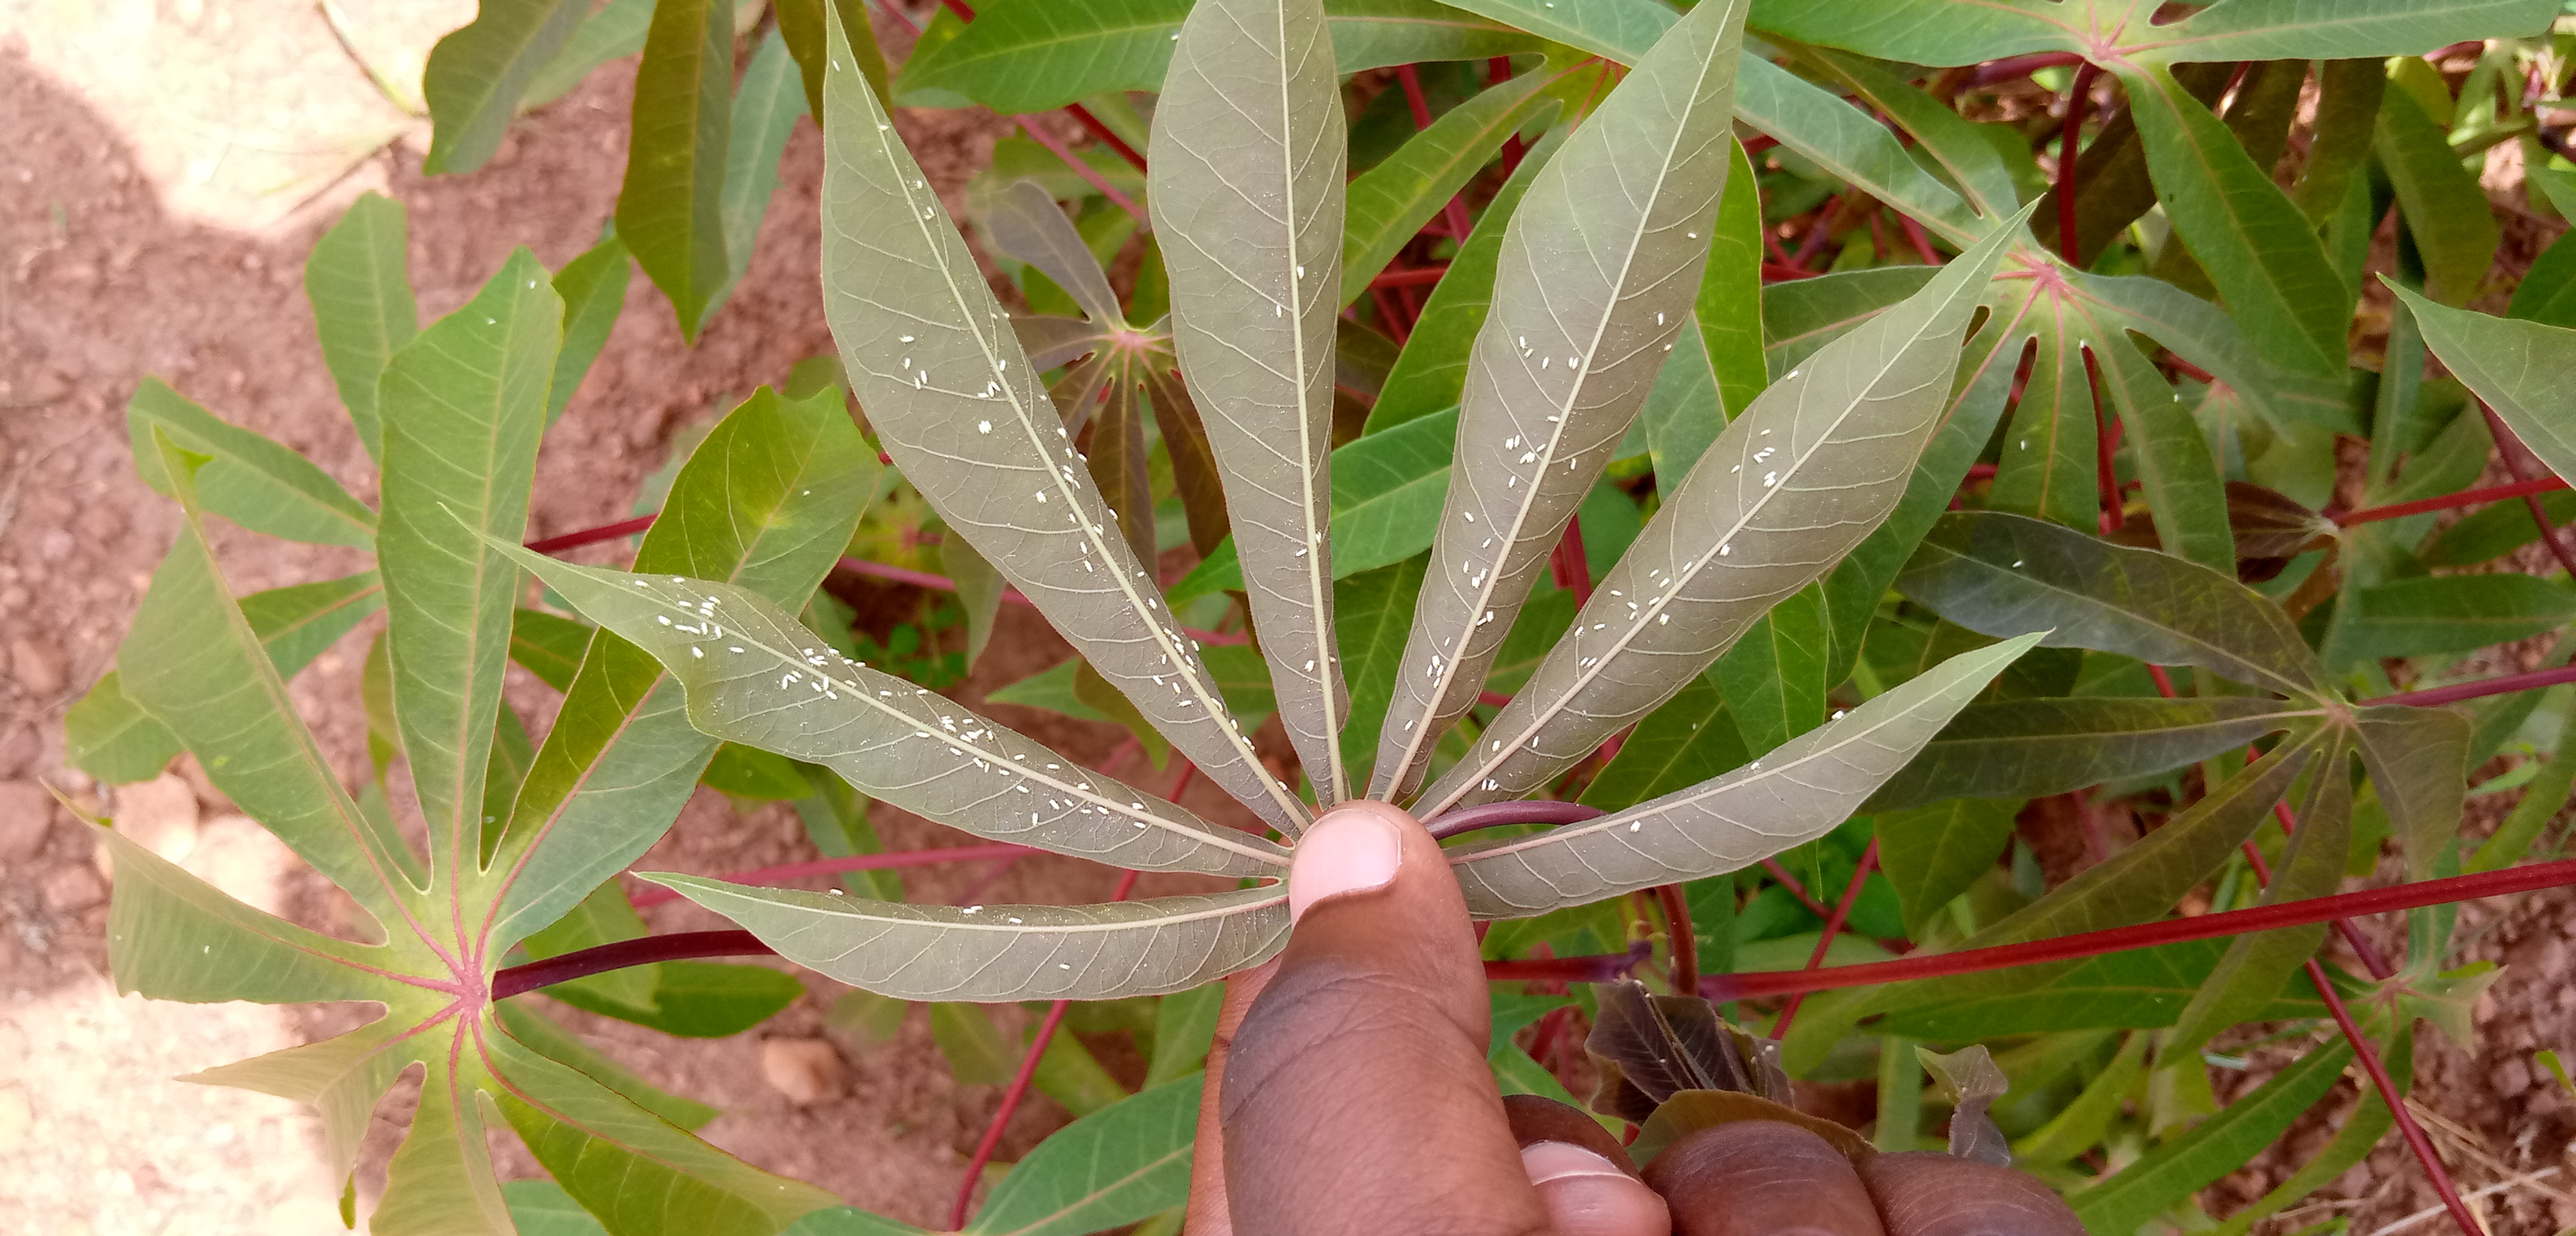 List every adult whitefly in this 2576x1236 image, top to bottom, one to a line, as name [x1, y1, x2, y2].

whitefly [1169, 33, 1180, 42]
whitefly [831, 59, 842, 73]
whitefly [878, 122, 890, 132]
whitefly [915, 177, 925, 191]
whitefly [925, 204, 938, 217]
whitefly [923, 212, 933, 221]
whitefly [1685, 230, 1698, 241]
whitefly [1296, 263, 1307, 280]
whitefly [1274, 303, 1285, 320]
whitefly [1003, 311, 1012, 320]
whitefly [1656, 311, 1664, 328]
whitefly [898, 333, 916, 344]
whitefly [1517, 333, 1528, 350]
whitefly [1663, 342, 1673, 354]
whitefly [1522, 346, 1534, 360]
whitefly [1541, 354, 1550, 371]
whitefly [902, 355, 913, 371]
whitefly [1567, 355, 1573, 368]
whitefly [1572, 355, 1580, 371]
whitefly [998, 358, 1009, 373]
whitefly [920, 368, 930, 385]
whitefly [1785, 369, 1800, 382]
whitefly [914, 375, 922, 391]
whitefly [990, 380, 1002, 393]
whitefly [987, 382, 996, 398]
whitefly [976, 391, 990, 398]
whitefly [1037, 392, 1049, 403]
whitefly [1545, 414, 1562, 425]
whitefly [980, 420, 990, 435]
whitefly [986, 420, 993, 431]
whitefly [978, 423, 985, 435]
whitefly [1759, 427, 1772, 438]
whitefly [1056, 427, 1068, 440]
whitefly [1513, 433, 1524, 449]
whitefly [1504, 436, 1510, 450]
whitefly [1509, 436, 1515, 451]
whitefly [1536, 443, 1548, 453]
whitefly [1763, 445, 1776, 453]
whitefly [1065, 447, 1074, 460]
whitefly [1526, 449, 1531, 464]
whitefly [1756, 450, 1772, 457]
whitefly [1530, 451, 1537, 464]
whitefly [1077, 451, 1089, 463]
whitefly [1519, 452, 1528, 465]
whitefly [1752, 453, 1765, 465]
whitefly [1569, 456, 1578, 471]
whitefly [1728, 462, 1742, 475]
whitefly [1062, 464, 1074, 475]
whitefly [1763, 469, 1777, 480]
whitefly [1063, 471, 1074, 484]
whitefly [1506, 473, 1516, 490]
whitefly [1762, 476, 1775, 488]
whitefly [1767, 478, 1777, 489]
whitefly [1040, 490, 1048, 504]
whitefly [1036, 491, 1043, 504]
whitefly [1108, 507, 1120, 521]
whitefly [1463, 510, 1476, 525]
whitefly [1068, 511, 1079, 524]
whitefly [1092, 524, 1103, 538]
whitefly [1314, 531, 1323, 545]
whitefly [1481, 537, 1493, 549]
whitefly [1079, 539, 1089, 555]
whitefly [1719, 542, 1728, 556]
whitefly [1724, 545, 1731, 557]
whitefly [1294, 547, 1310, 557]
whitefly [1461, 557, 1471, 575]
whitefly [2009, 557, 2024, 568]
whitefly [1082, 558, 1095, 574]
whitefly [1681, 559, 1695, 574]
whitefly [1479, 566, 1488, 581]
whitefly [1648, 566, 1660, 578]
whitefly [1135, 569, 1145, 579]
whitefly [1471, 574, 1476, 588]
whitefly [1475, 575, 1481, 590]
whitefly [1658, 575, 1670, 590]
whitefly [670, 576, 687, 585]
whitefly [633, 578, 651, 588]
whitefly [1609, 588, 1623, 599]
whitefly [707, 593, 722, 606]
whitefly [1647, 595, 1661, 607]
whitefly [1148, 597, 1158, 607]
whitefly [676, 599, 694, 609]
whitefly [700, 600, 715, 611]
whitefly [1626, 600, 1640, 612]
whitefly [1148, 601, 1156, 610]
whitefly [699, 608, 707, 614]
whitefly [706, 609, 716, 620]
whitefly [1486, 609, 1492, 623]
whitefly [1627, 609, 1640, 622]
whitefly [1491, 610, 1495, 621]
whitefly [1659, 612, 1665, 623]
whitefly [657, 613, 673, 628]
whitefly [1662, 613, 1669, 625]
whitefly [1475, 617, 1487, 627]
whitefly [700, 621, 711, 636]
whitefly [1591, 621, 1607, 633]
whitefly [674, 623, 688, 633]
whitefly [713, 623, 725, 640]
whitefly [688, 624, 702, 635]
whitefly [1573, 624, 1586, 640]
whitefly [1162, 626, 1173, 635]
whitefly [1171, 633, 1182, 642]
whitefly [1443, 634, 1451, 648]
whitefly [1190, 639, 1200, 653]
whitefly [1173, 642, 1185, 656]
whitefly [692, 644, 706, 660]
whitefly [728, 644, 746, 655]
whitefly [824, 646, 841, 657]
whitefly [1159, 651, 1168, 666]
whitefly [1184, 653, 1195, 667]
whitefly [1435, 653, 1441, 668]
whitefly [814, 654, 826, 660]
whitefly [1431, 655, 1438, 670]
whitefly [1577, 655, 1589, 668]
whitefly [1329, 655, 1338, 664]
whitefly [1586, 656, 1598, 670]
whitefly [808, 657, 821, 668]
whitefly [842, 658, 855, 667]
whitefly [820, 659, 830, 668]
whitefly [1304, 659, 1311, 671]
whitefly [1307, 659, 1315, 673]
whitefly [854, 660, 867, 669]
whitefly [1436, 663, 1446, 677]
whitefly [1426, 664, 1434, 678]
whitefly [1186, 664, 1197, 675]
whitefly [790, 668, 803, 680]
whitefly [786, 673, 799, 684]
whitefly [781, 673, 789, 691]
whitefly [822, 673, 830, 689]
whitefly [1151, 673, 1165, 687]
whitefly [1431, 677, 1443, 689]
whitefly [843, 679, 858, 689]
whitefly [810, 680, 823, 694]
whitefly [1171, 680, 1183, 695]
whitefly [915, 687, 930, 696]
whitefly [878, 689, 894, 699]
whitefly [824, 689, 839, 702]
whitefly [1209, 697, 1220, 705]
whitefly [1176, 699, 1195, 707]
whitefly [1218, 703, 1226, 713]
whitefly [1830, 707, 1844, 721]
whitefly [940, 715, 952, 720]
whitefly [960, 716, 975, 725]
whitefly [1230, 717, 1240, 731]
whitefly [942, 718, 956, 726]
whitefly [1403, 718, 1415, 732]
whitefly [945, 723, 959, 733]
whitefly [976, 727, 985, 734]
whitefly [986, 729, 996, 742]
whitefly [914, 729, 931, 740]
whitefly [965, 731, 979, 740]
whitefly [958, 733, 972, 744]
whitefly [1529, 733, 1540, 750]
whitefly [1241, 734, 1253, 746]
whitefly [1491, 740, 1501, 754]
whitefly [1249, 745, 1256, 752]
whitefly [949, 746, 963, 758]
whitefly [1012, 752, 1028, 762]
whitefly [972, 755, 984, 769]
whitefly [1749, 760, 1762, 772]
whitefly [983, 761, 991, 774]
whitefly [1046, 762, 1062, 771]
whitefly [996, 767, 1011, 778]
whitefly [1480, 776, 1488, 792]
whitefly [1488, 777, 1495, 792]
whitefly [1276, 781, 1289, 791]
whitefly [1075, 782, 1088, 786]
whitefly [1492, 782, 1501, 792]
whitefly [1015, 783, 1030, 794]
whitefly [1077, 785, 1091, 791]
whitefly [1062, 797, 1075, 807]
whitefly [1048, 798, 1062, 811]
whitefly [1132, 804, 1144, 810]
whitefly [1096, 805, 1110, 816]
whitefly [1079, 806, 1094, 816]
whitefly [1030, 810, 1040, 828]
whitefly [1629, 819, 1639, 832]
whitefly [1131, 820, 1148, 830]
whitefly [1634, 821, 1641, 832]
whitefly [828, 886, 846, 897]
whitefly [970, 904, 985, 911]
whitefly [961, 908, 976, 914]
whitefly [1007, 915, 1024, 926]
whitefly [1057, 962, 1074, 972]